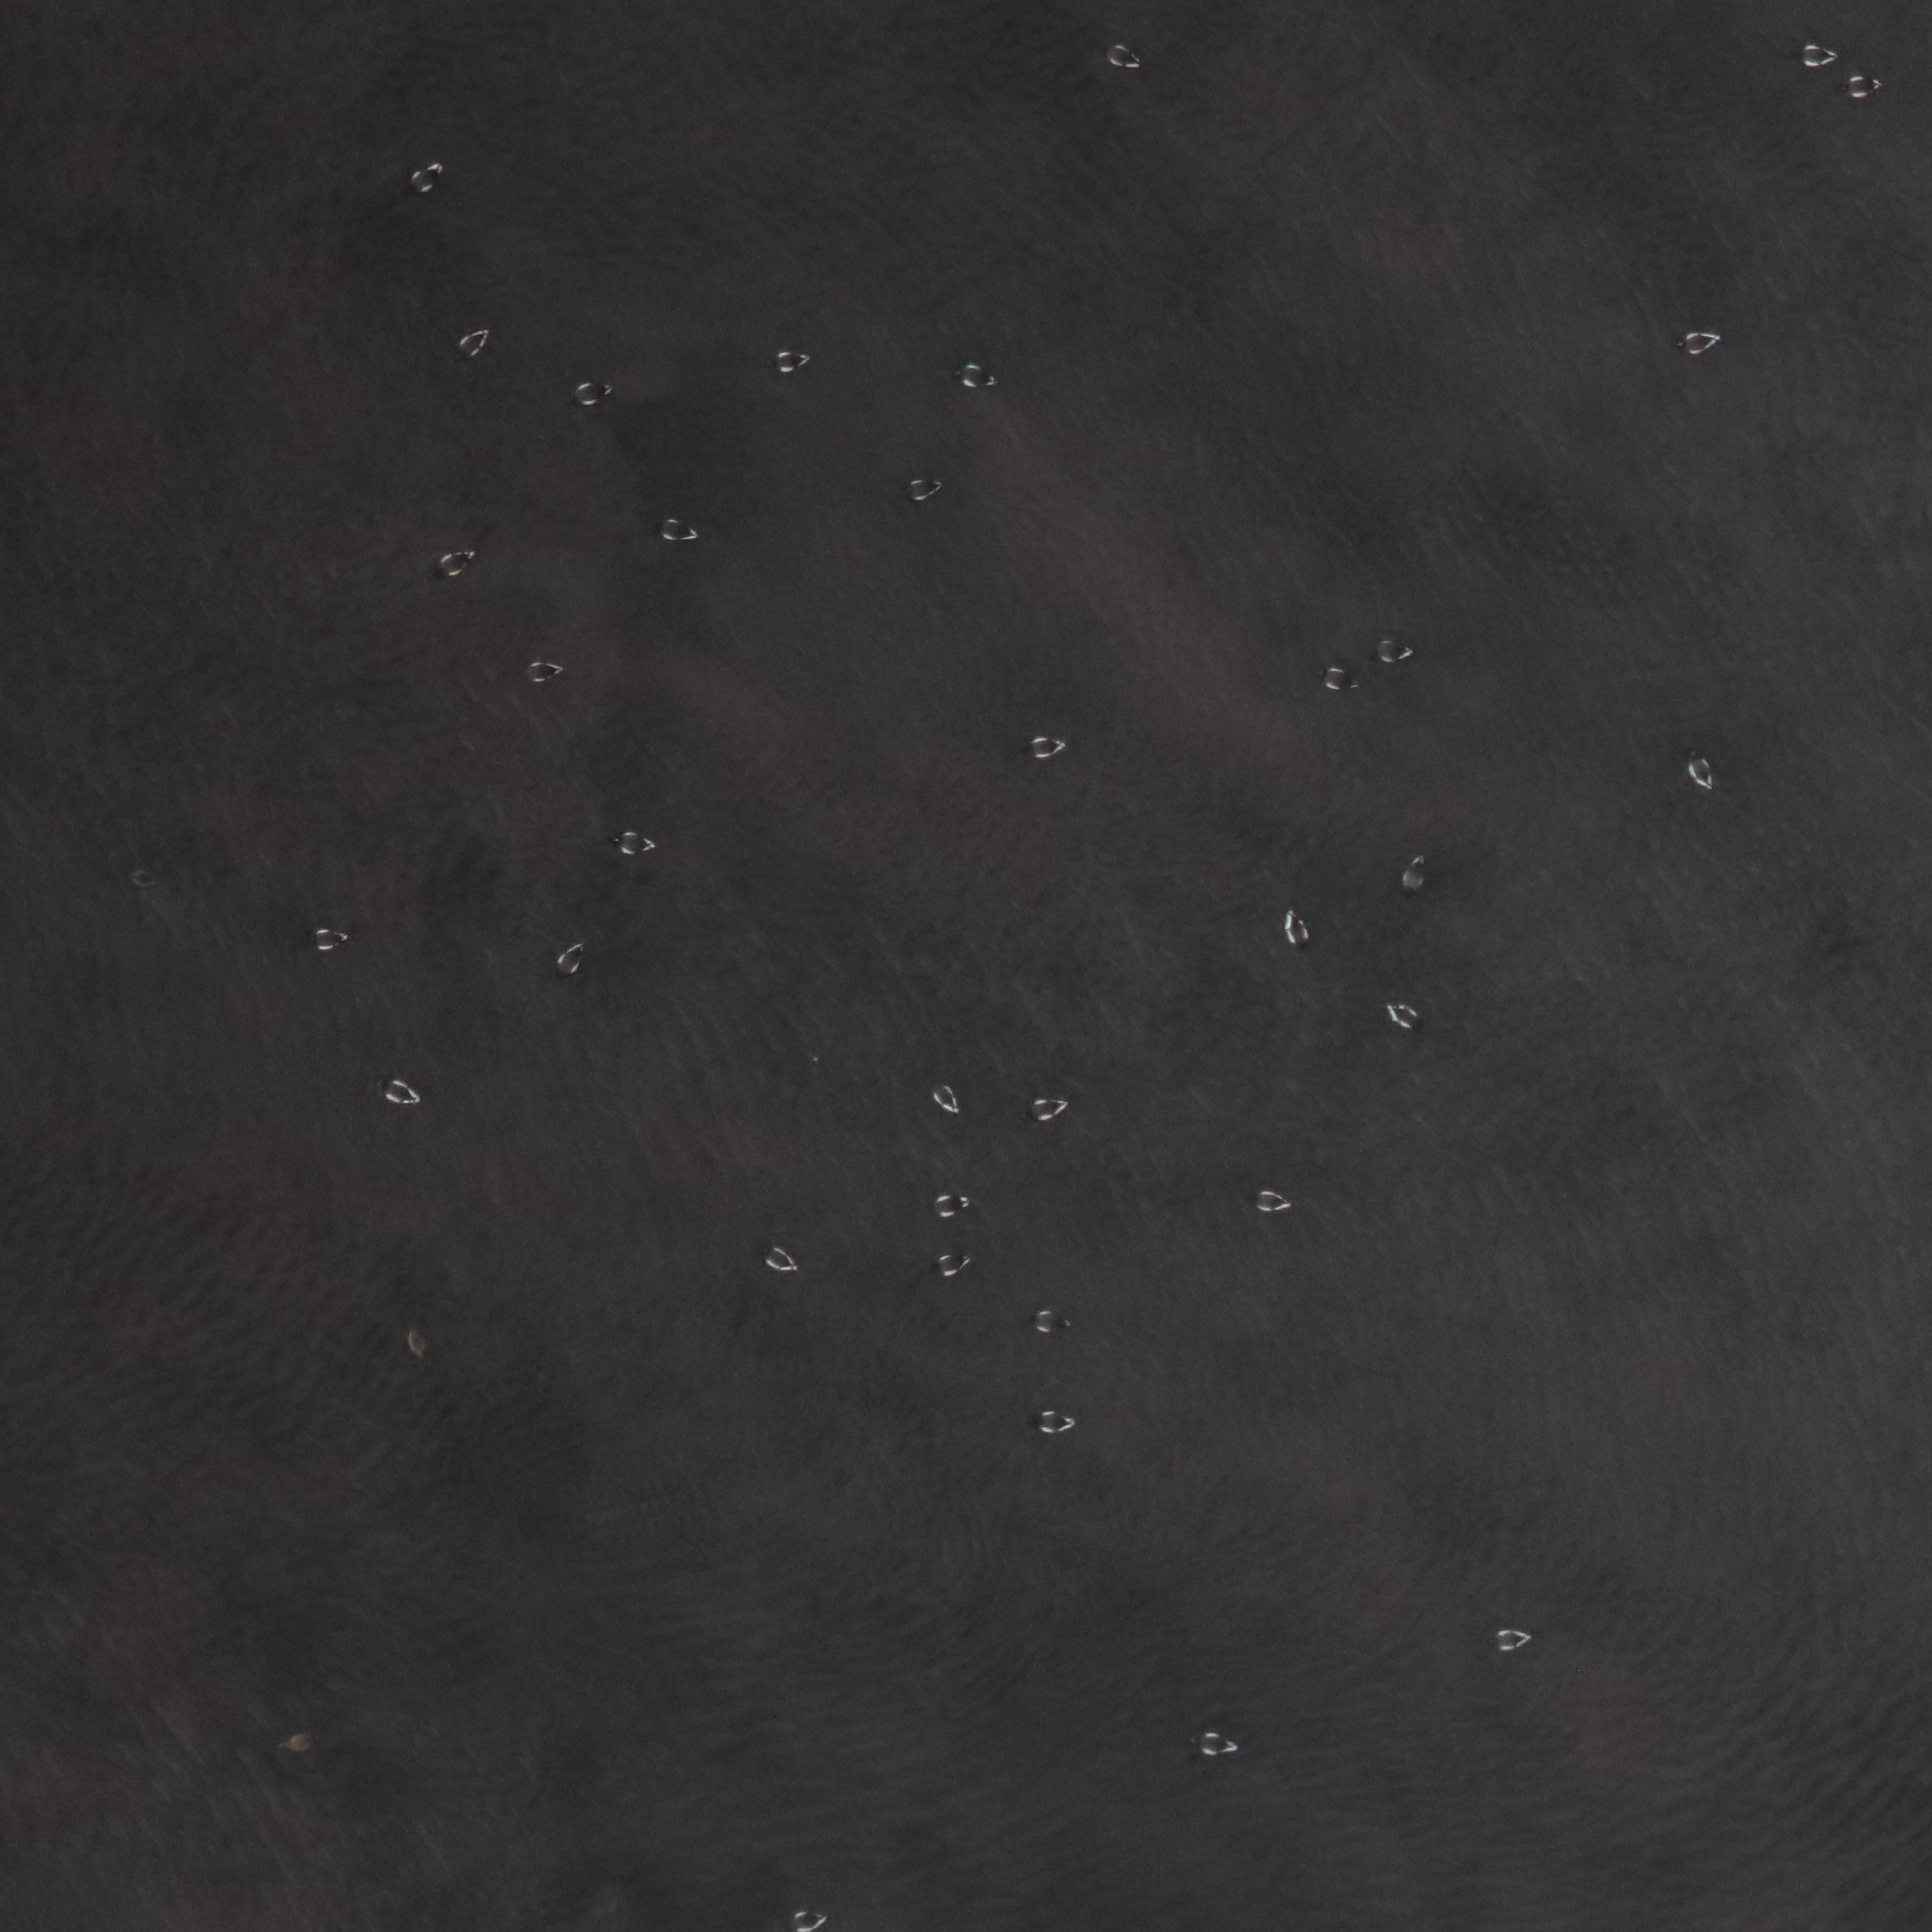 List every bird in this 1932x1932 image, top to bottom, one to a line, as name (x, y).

brant (1121, 53)
brant (1814, 55)
brant (1862, 85)
brant (427, 180)
brant (1697, 343)
brant (473, 344)
brant (792, 362)
brant (974, 376)
brant (590, 394)
brant (923, 489)
brant (677, 531)
brant (452, 564)
brant (1391, 651)
brant (543, 671)
brant (1340, 680)
brant (1044, 748)
brant (1700, 770)
brant (631, 844)
brant (1414, 878)
brant (1298, 933)
brant (331, 940)
brant (571, 961)
brant (1405, 1015)
brant (398, 1093)
brant (947, 1098)
brant (1048, 1109)
brant (1270, 1202)
brant (950, 1205)
brant (779, 1259)
brant (950, 1264)
brant (1050, 1321)
other bird (412, 1339)
brant (1054, 1422)
brant (1508, 1641)
other bird (299, 1742)
brant (1215, 1746)
brant (806, 1924)